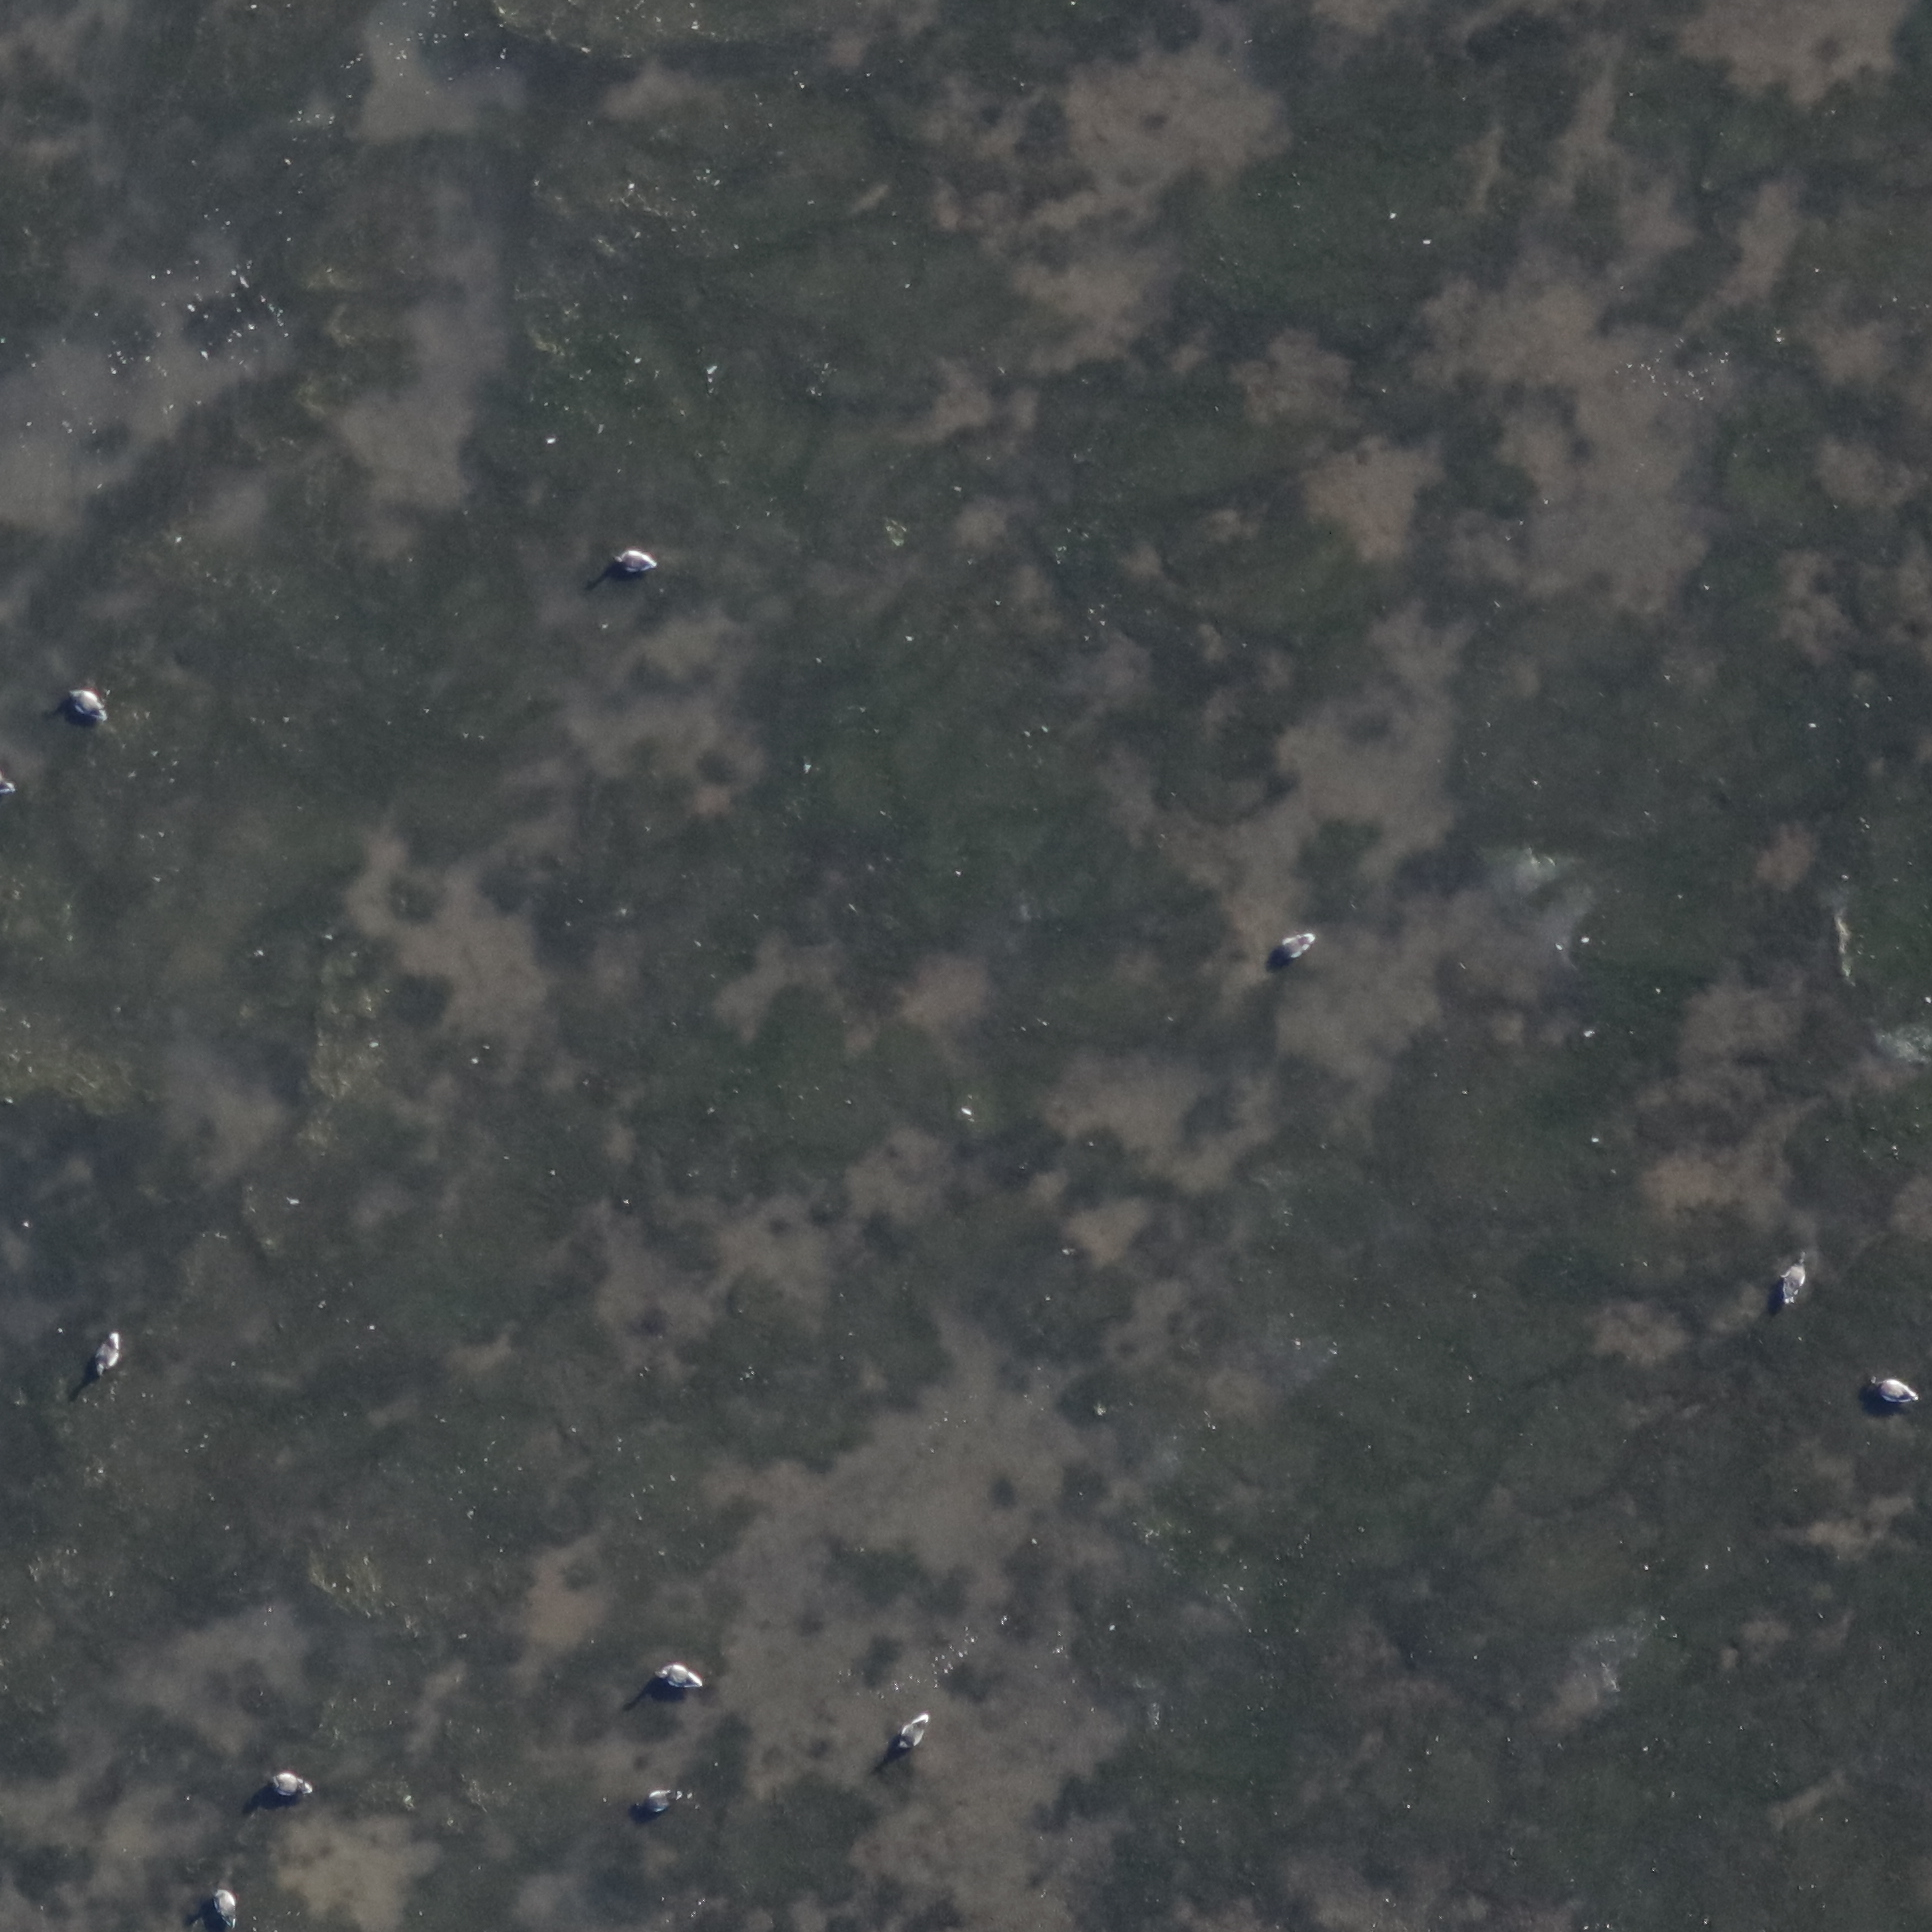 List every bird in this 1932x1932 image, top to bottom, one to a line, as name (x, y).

brant (635, 561)
brant (83, 703)
brant (1296, 946)
brant (1794, 1280)
brant (107, 1354)
brant (1894, 1389)
brant (683, 1676)
brant (913, 1732)
brant (290, 1785)
brant (660, 1801)
brant (224, 1907)